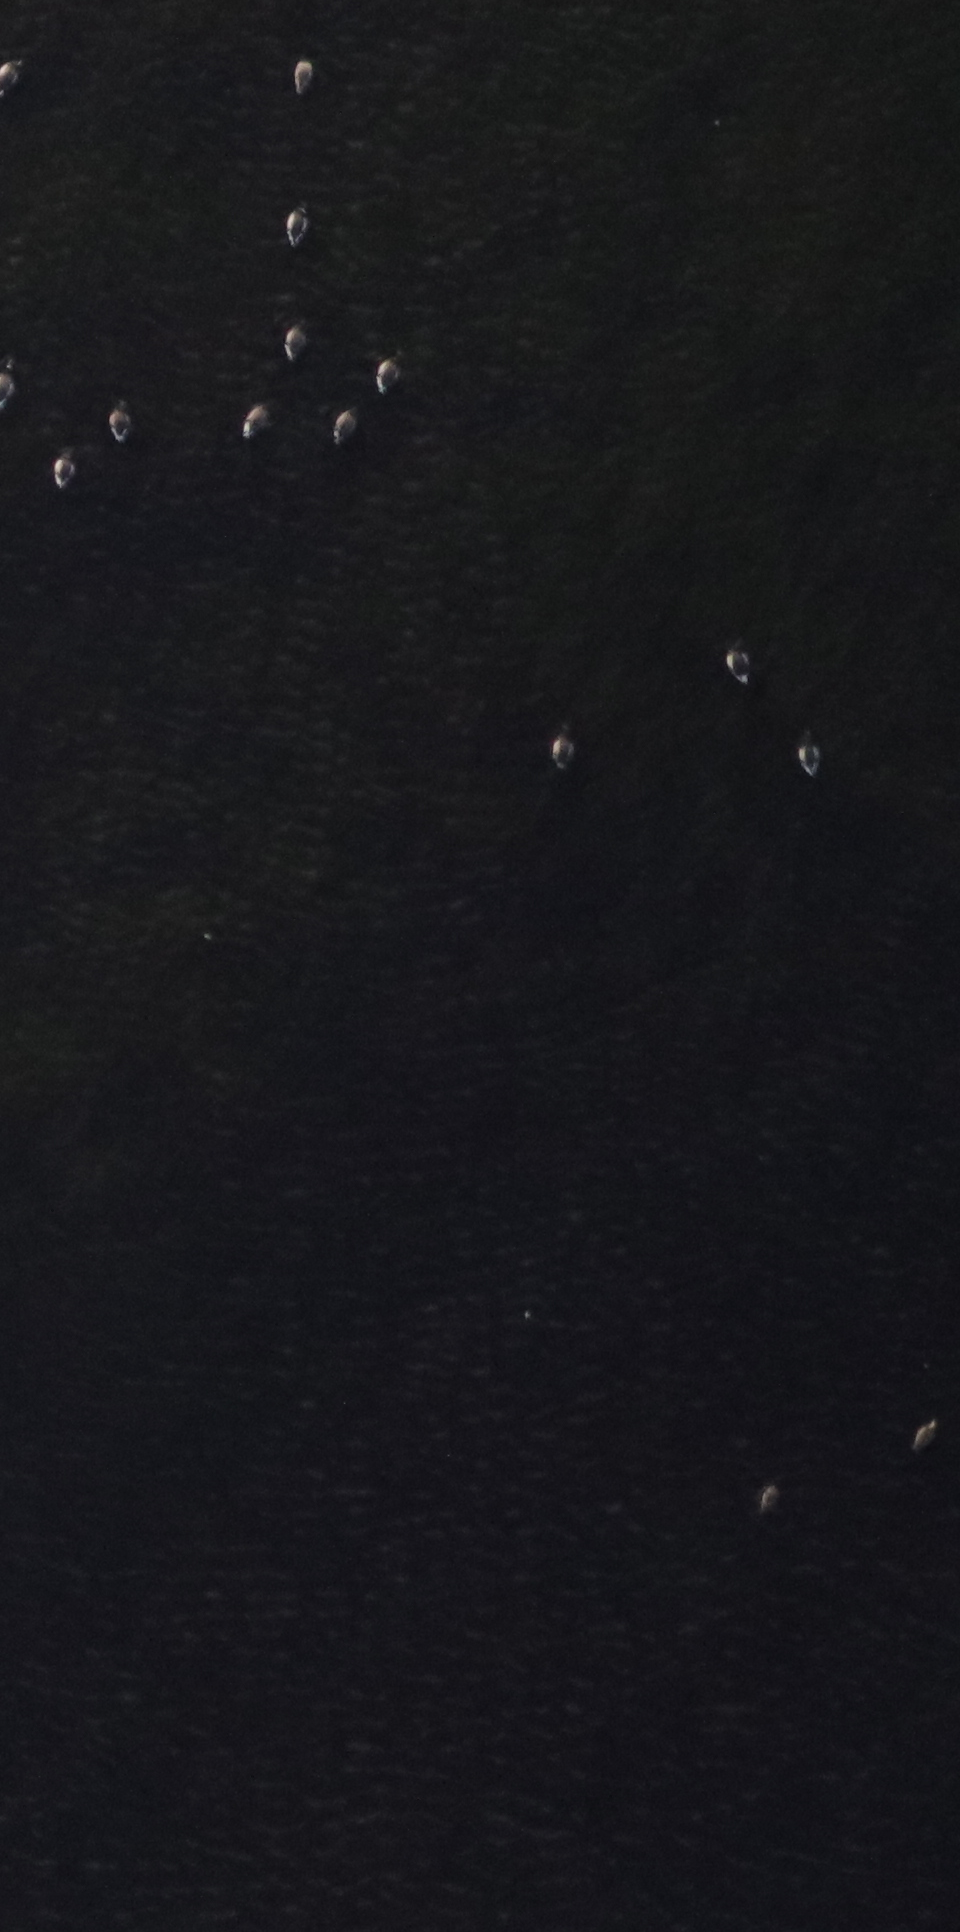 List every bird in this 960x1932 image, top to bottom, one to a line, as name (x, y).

brant (303, 74)
brant (7, 77)
brant (296, 223)
brant (294, 339)
brant (387, 375)
brant (3, 385)
brant (256, 418)
brant (120, 419)
brant (343, 425)
brant (65, 469)
brant (740, 661)
brant (562, 743)
brant (808, 757)
other bird (925, 1433)
other bird (769, 1499)